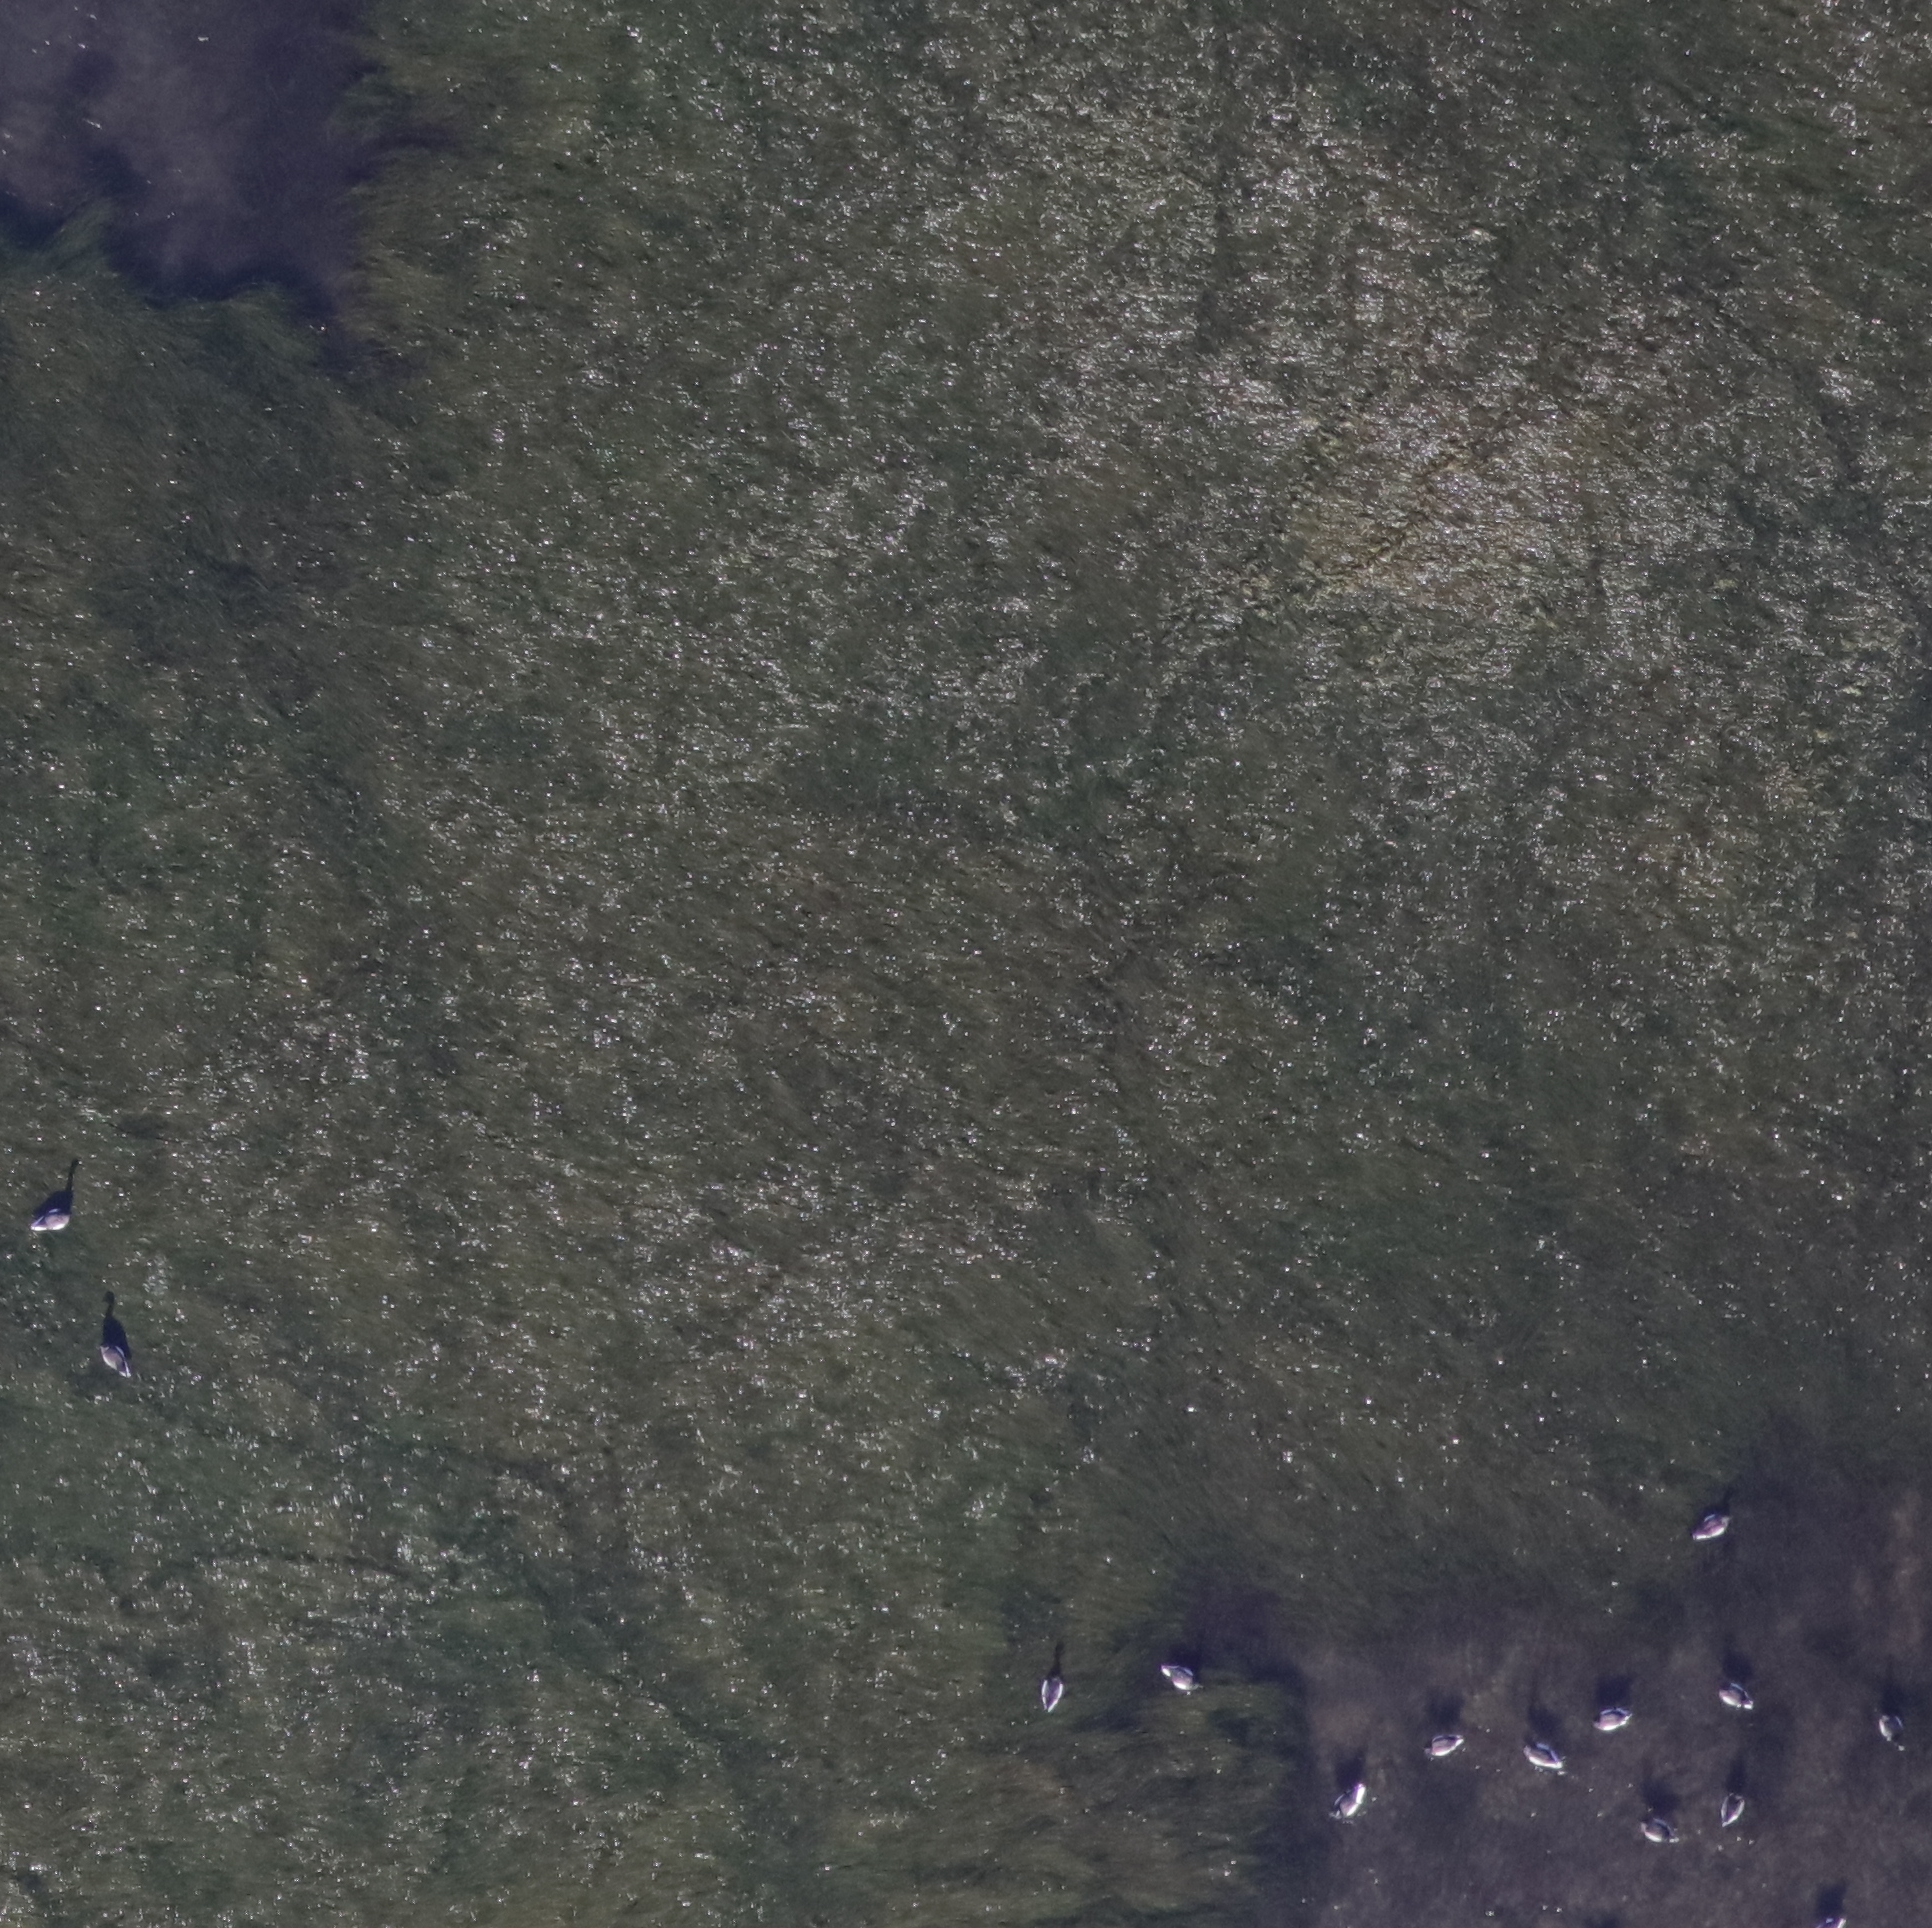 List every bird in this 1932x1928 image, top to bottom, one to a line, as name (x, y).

brant (52, 1220)
brant (116, 1358)
brant (1711, 1527)
brant (1182, 1678)
brant (1052, 1693)
brant (1735, 1696)
brant (1611, 1719)
brant (1892, 1728)
brant (1442, 1744)
brant (1543, 1754)
brant (1352, 1802)
brant (1732, 1807)
brant (1657, 1829)
brant (1828, 1925)